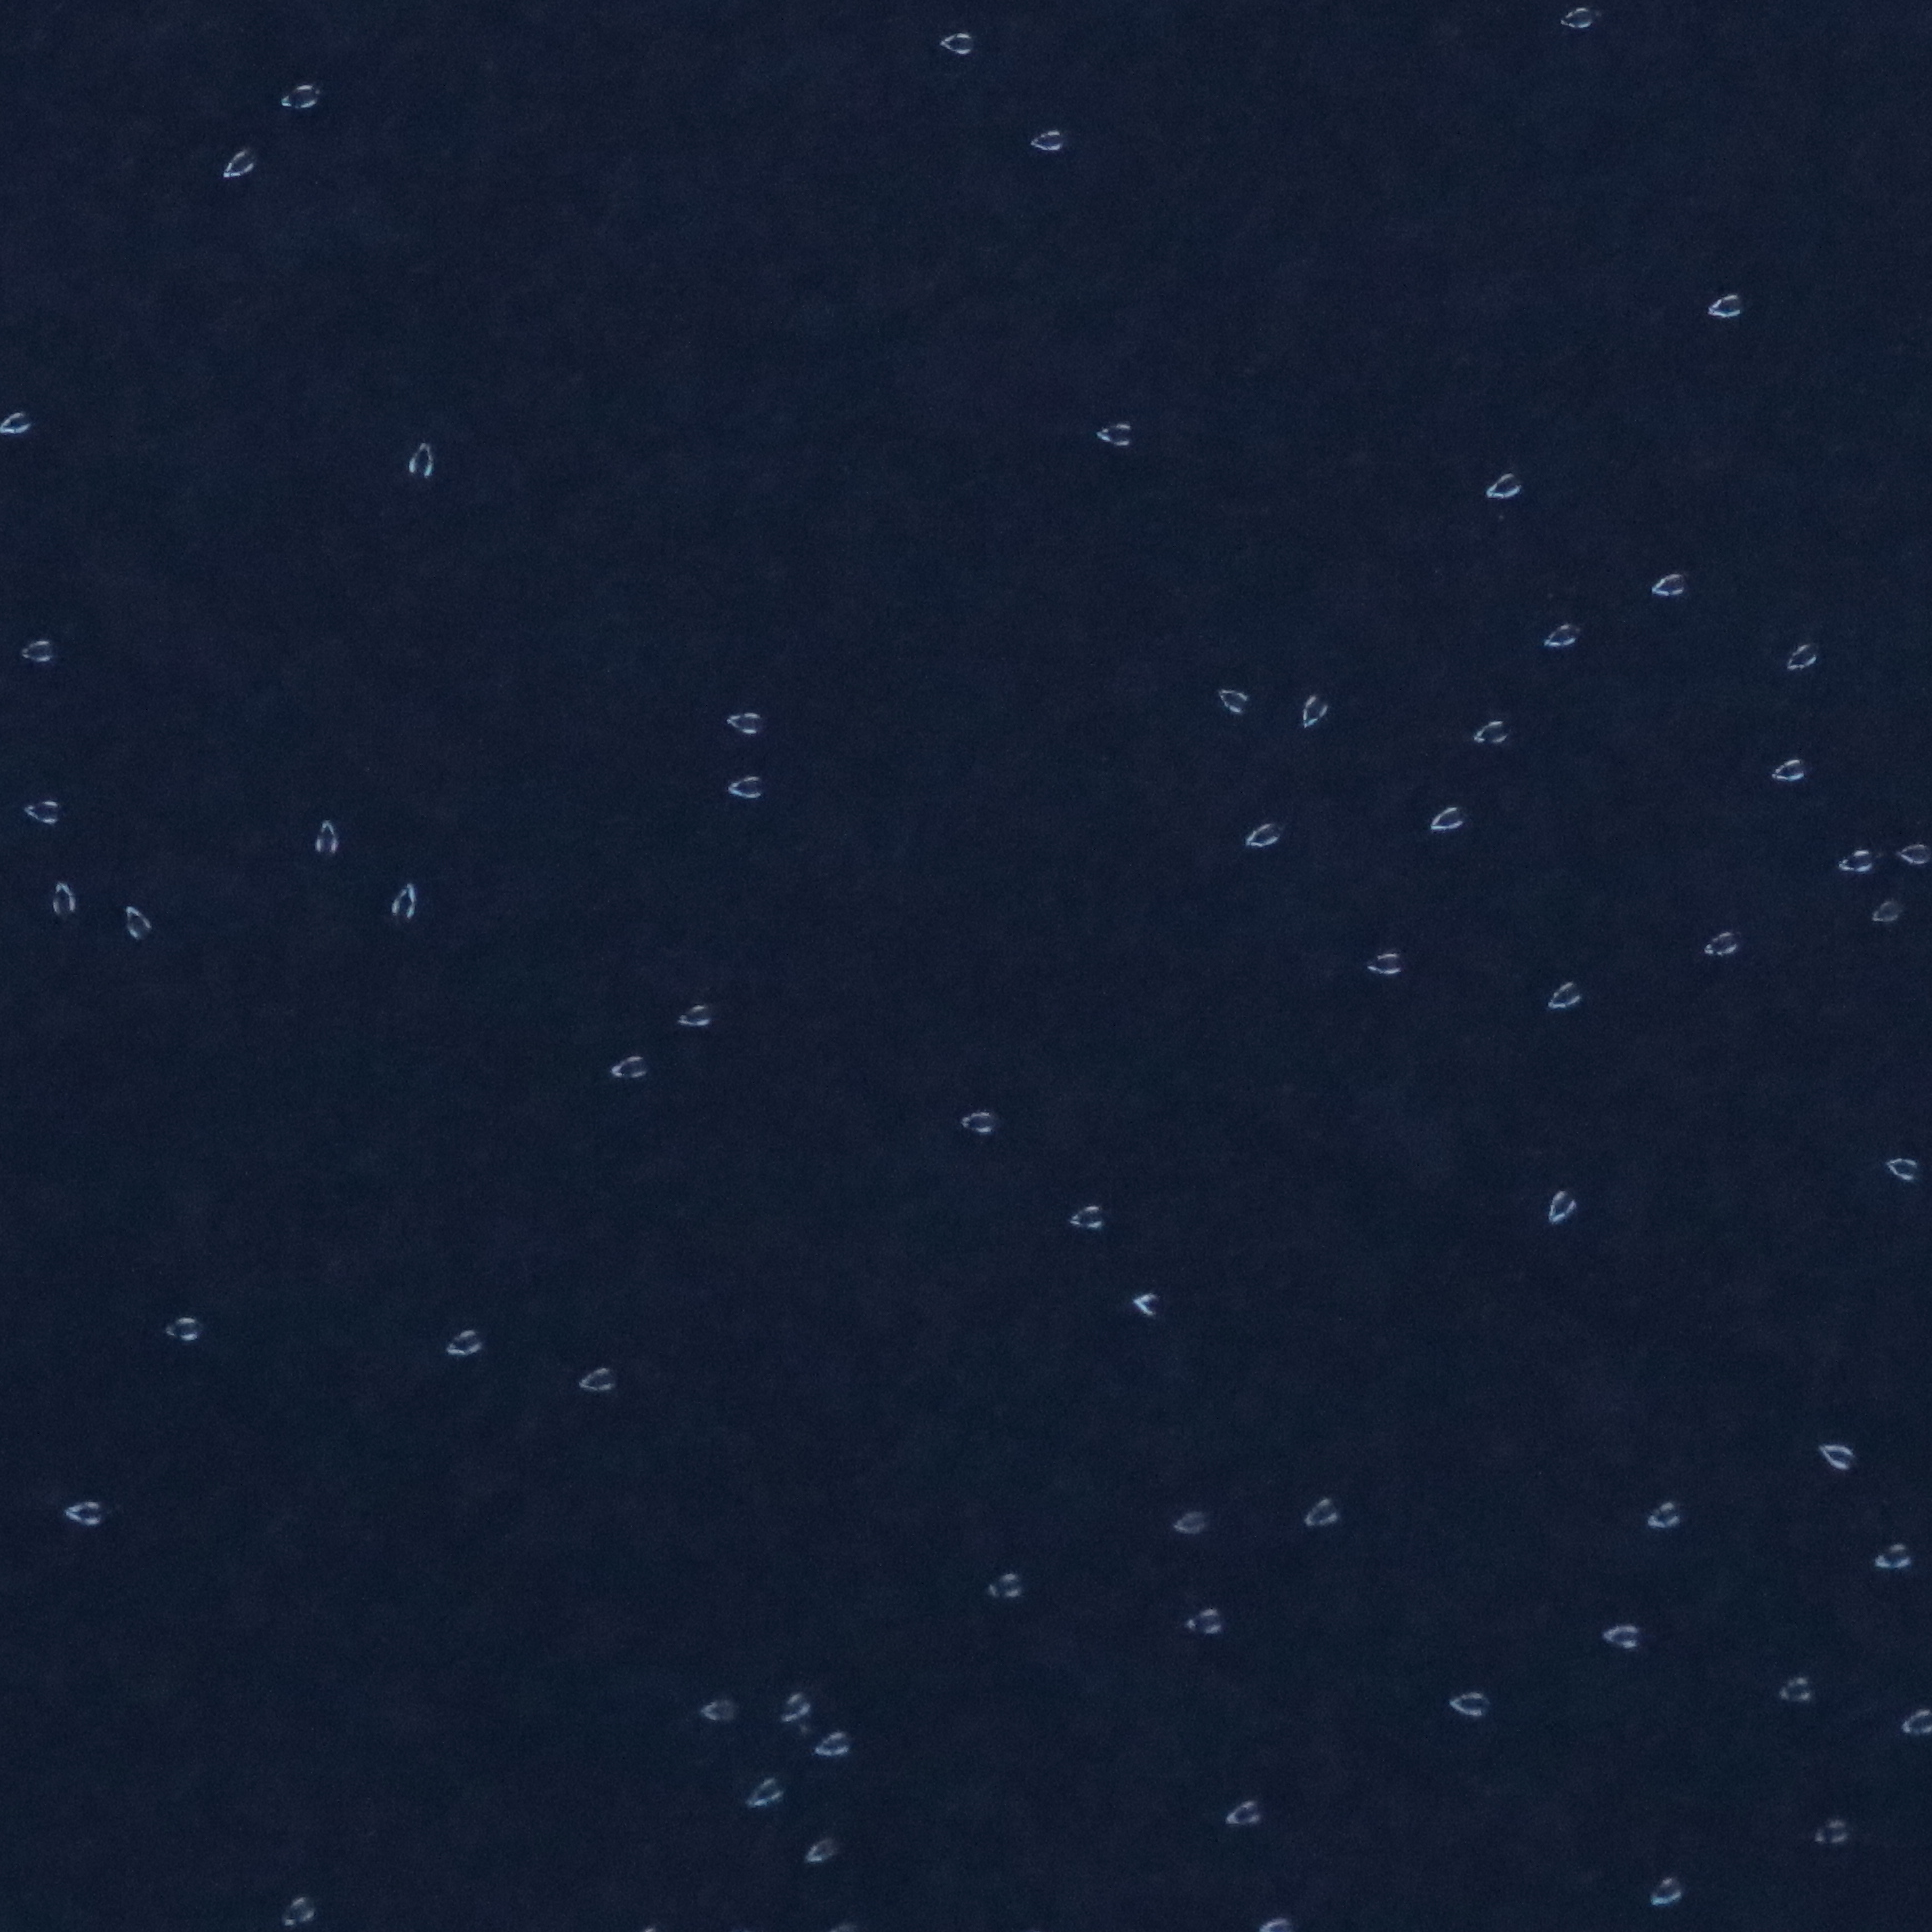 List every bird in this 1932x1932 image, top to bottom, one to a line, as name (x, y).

brant (1583, 18)
brant (960, 44)
brant (302, 98)
brant (1049, 140)
brant (241, 162)
brant (1730, 306)
brant (15, 422)
brant (1117, 435)
brant (422, 463)
brant (1507, 487)
brant (1673, 584)
brant (1562, 635)
brant (39, 652)
brant (1801, 655)
brant (1235, 699)
brant (1313, 709)
brant (748, 724)
brant (1491, 729)
brant (1791, 769)
brant (749, 788)
brant (46, 811)
brant (1448, 818)
brant (1266, 835)
brant (327, 840)
brant (1916, 852)
brant (1859, 862)
brant (62, 903)
brant (403, 906)
brant (1890, 908)
brant (137, 923)
brant (1721, 943)
brant (1387, 962)
brant (1566, 995)
brant (697, 1017)
brant (630, 1067)
brant (982, 1123)
brant (1904, 1169)
brant (1561, 1205)
brant (1088, 1218)
brant (1154, 1305)
brant (183, 1328)
brant (466, 1342)
brant (602, 1378)
brant (1841, 1456)
brant (90, 1513)
brant (1667, 1513)
brant (1319, 1515)
brant (1192, 1523)
brant (1895, 1554)
brant (1005, 1586)
brant (1207, 1619)
brant (1622, 1638)
brant (1798, 1692)
brant (1468, 1704)
brant (795, 1706)
brant (721, 1710)
brant (1921, 1722)
brant (836, 1743)
brant (767, 1791)
brant (1243, 1813)
brant (1833, 1832)
brant (822, 1847)
brant (1668, 1887)
brant (292, 1910)
brant (1278, 1929)